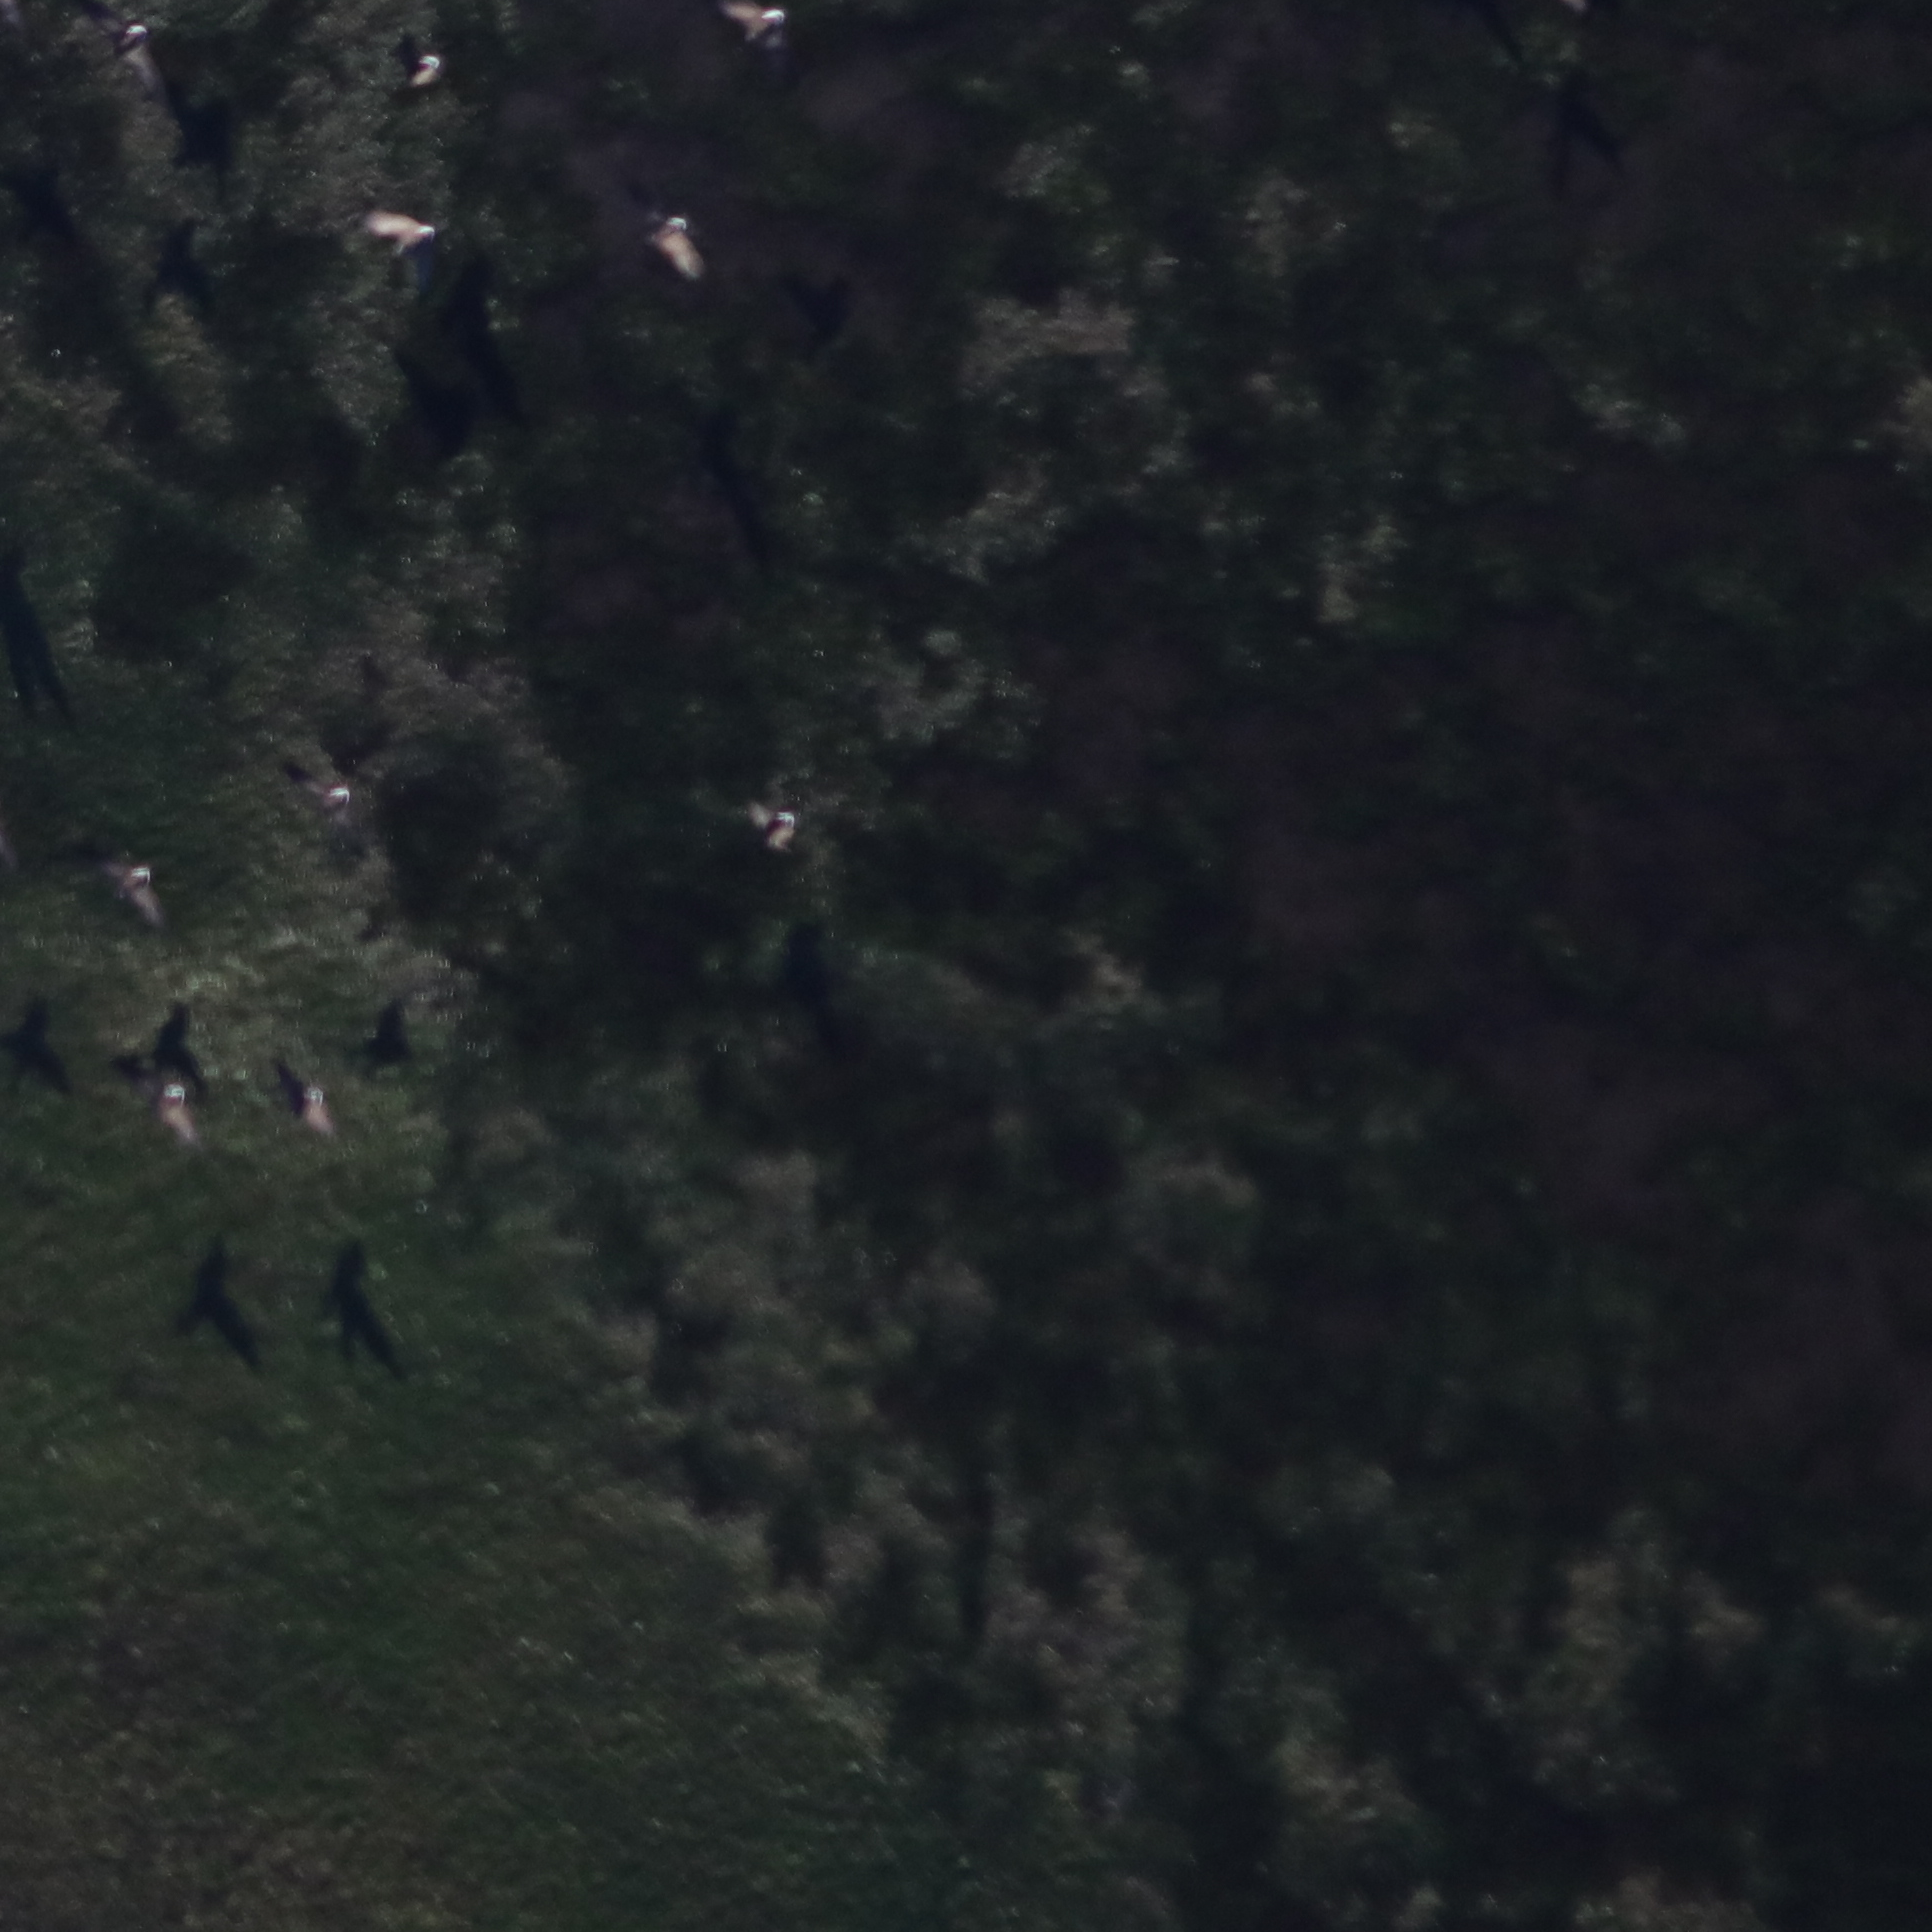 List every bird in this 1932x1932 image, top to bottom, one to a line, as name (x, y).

brant (769, 24)
brant (121, 43)
brant (426, 70)
brant (409, 239)
brant (675, 249)
brant (342, 808)
brant (772, 828)
brant (137, 893)
brant (172, 1109)
brant (321, 1112)